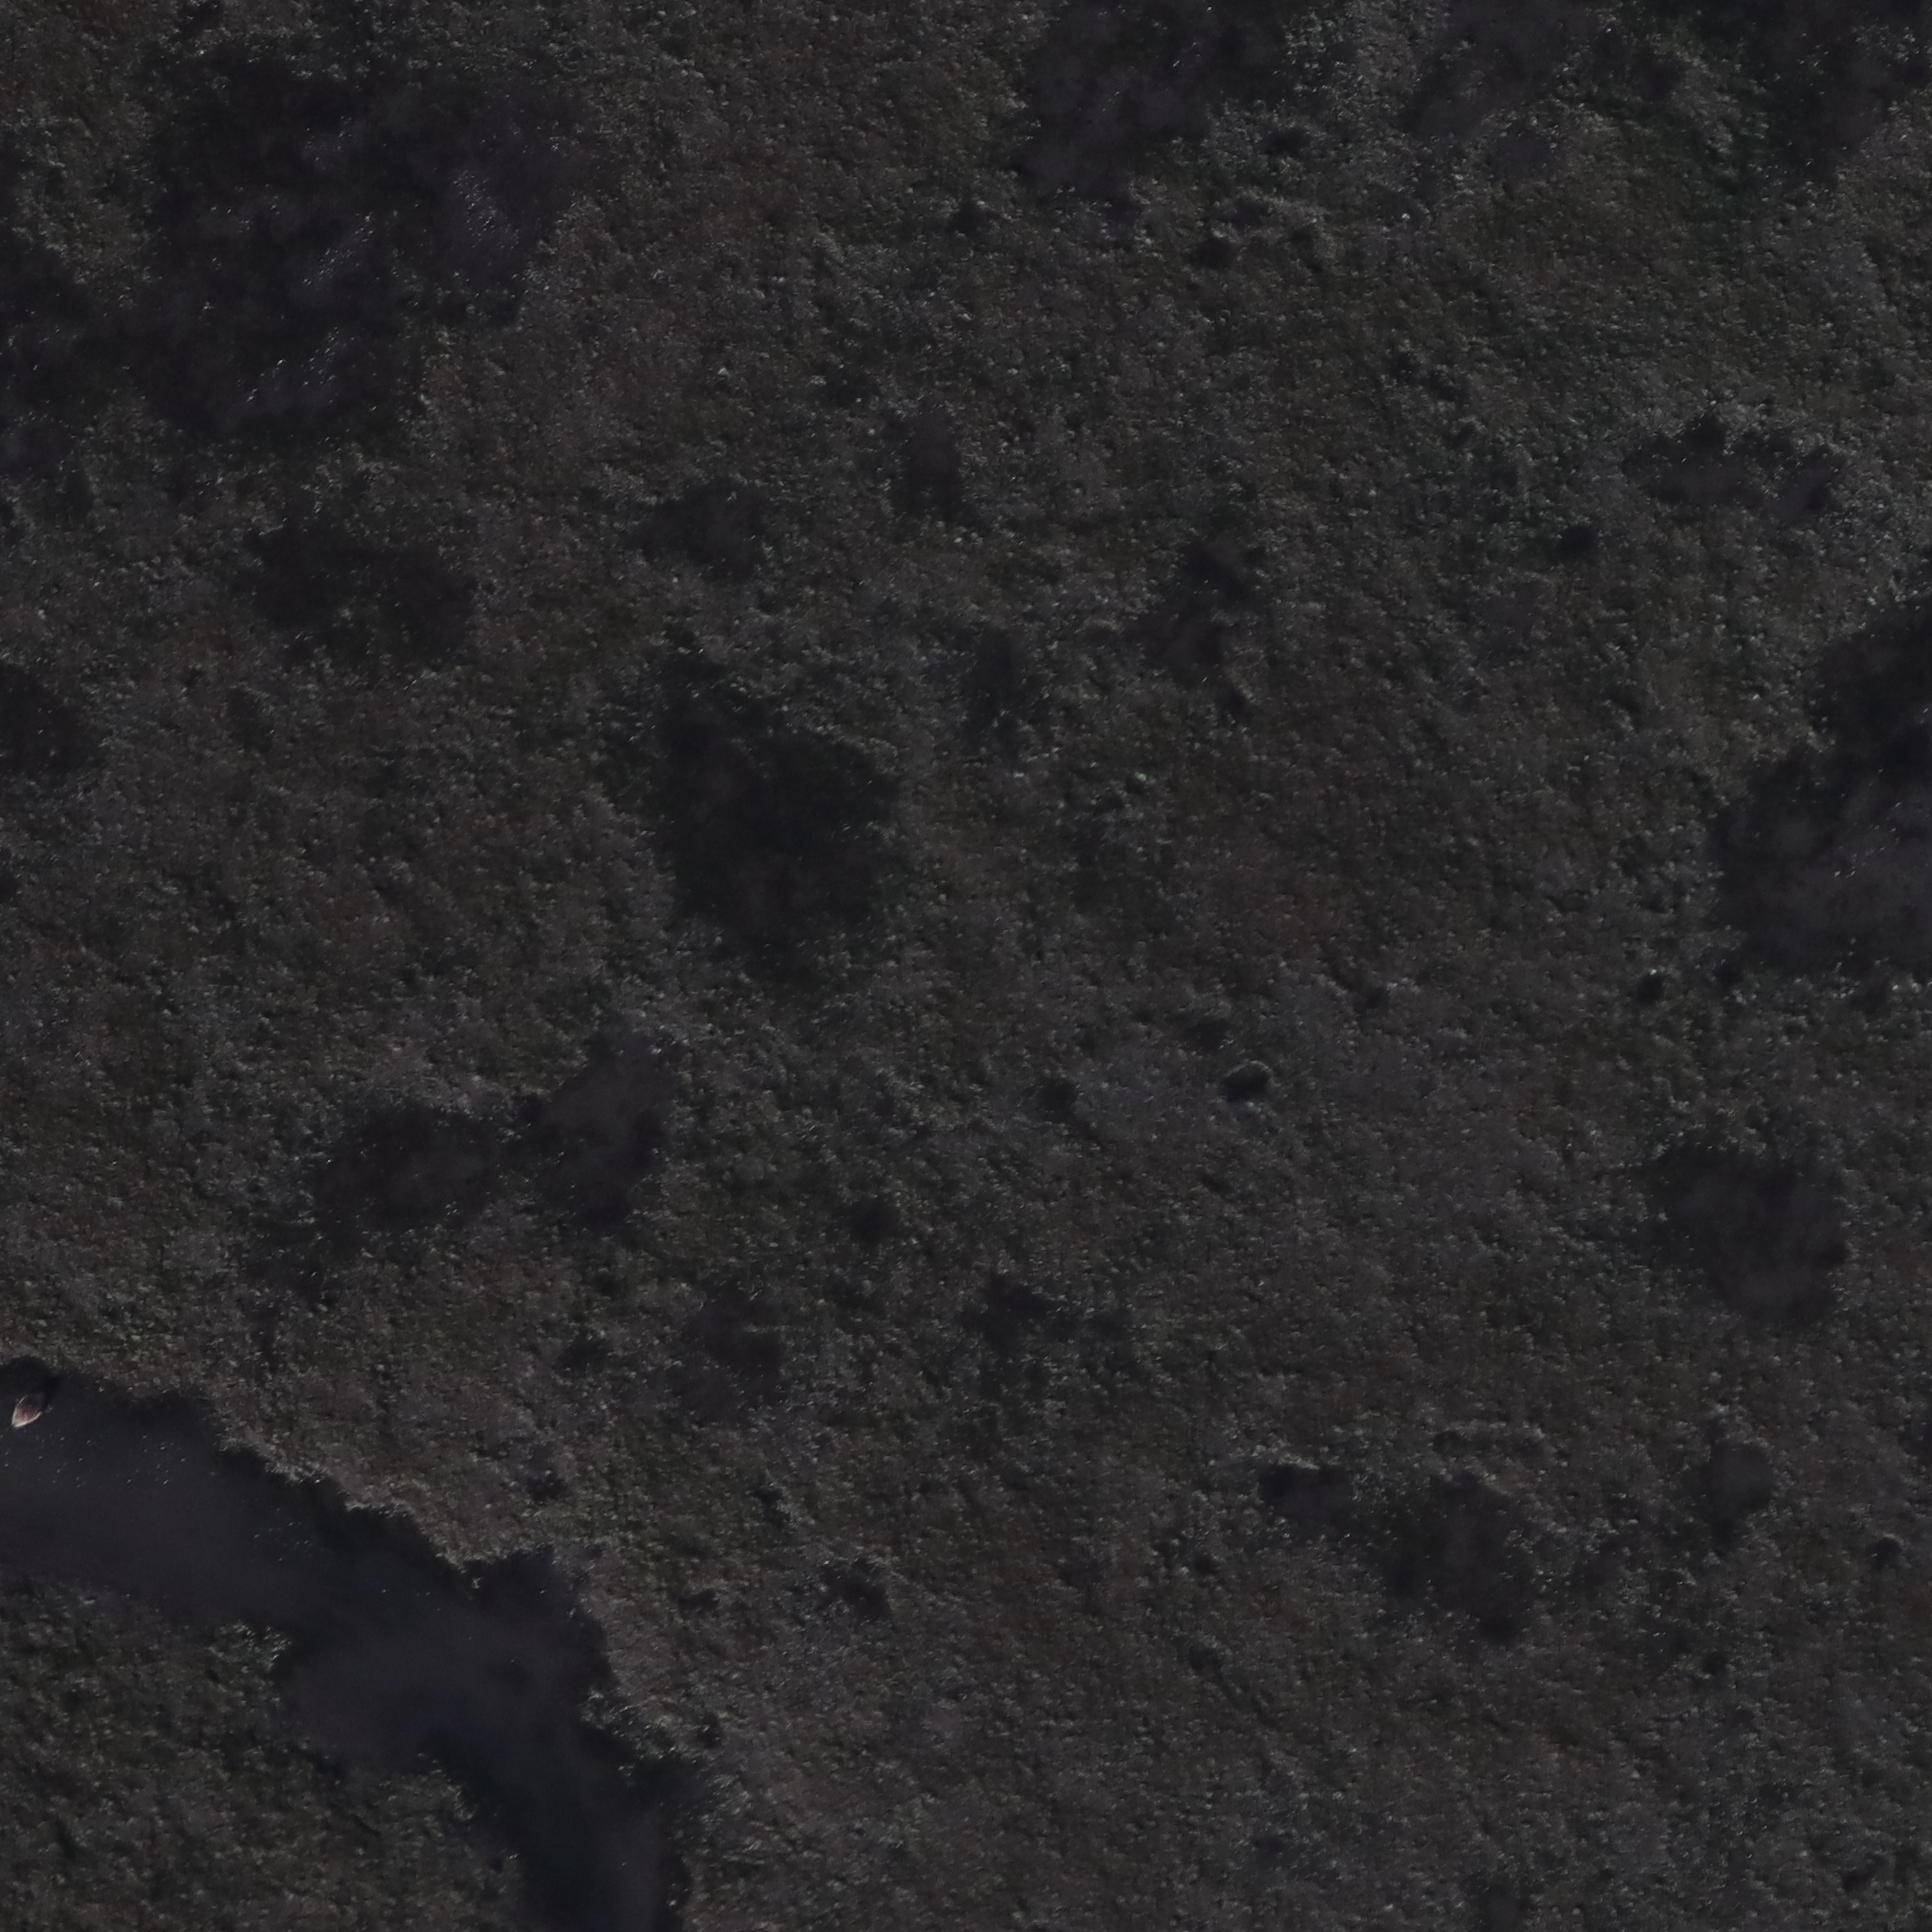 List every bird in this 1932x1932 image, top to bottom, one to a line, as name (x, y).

Canada goose (32, 1409)